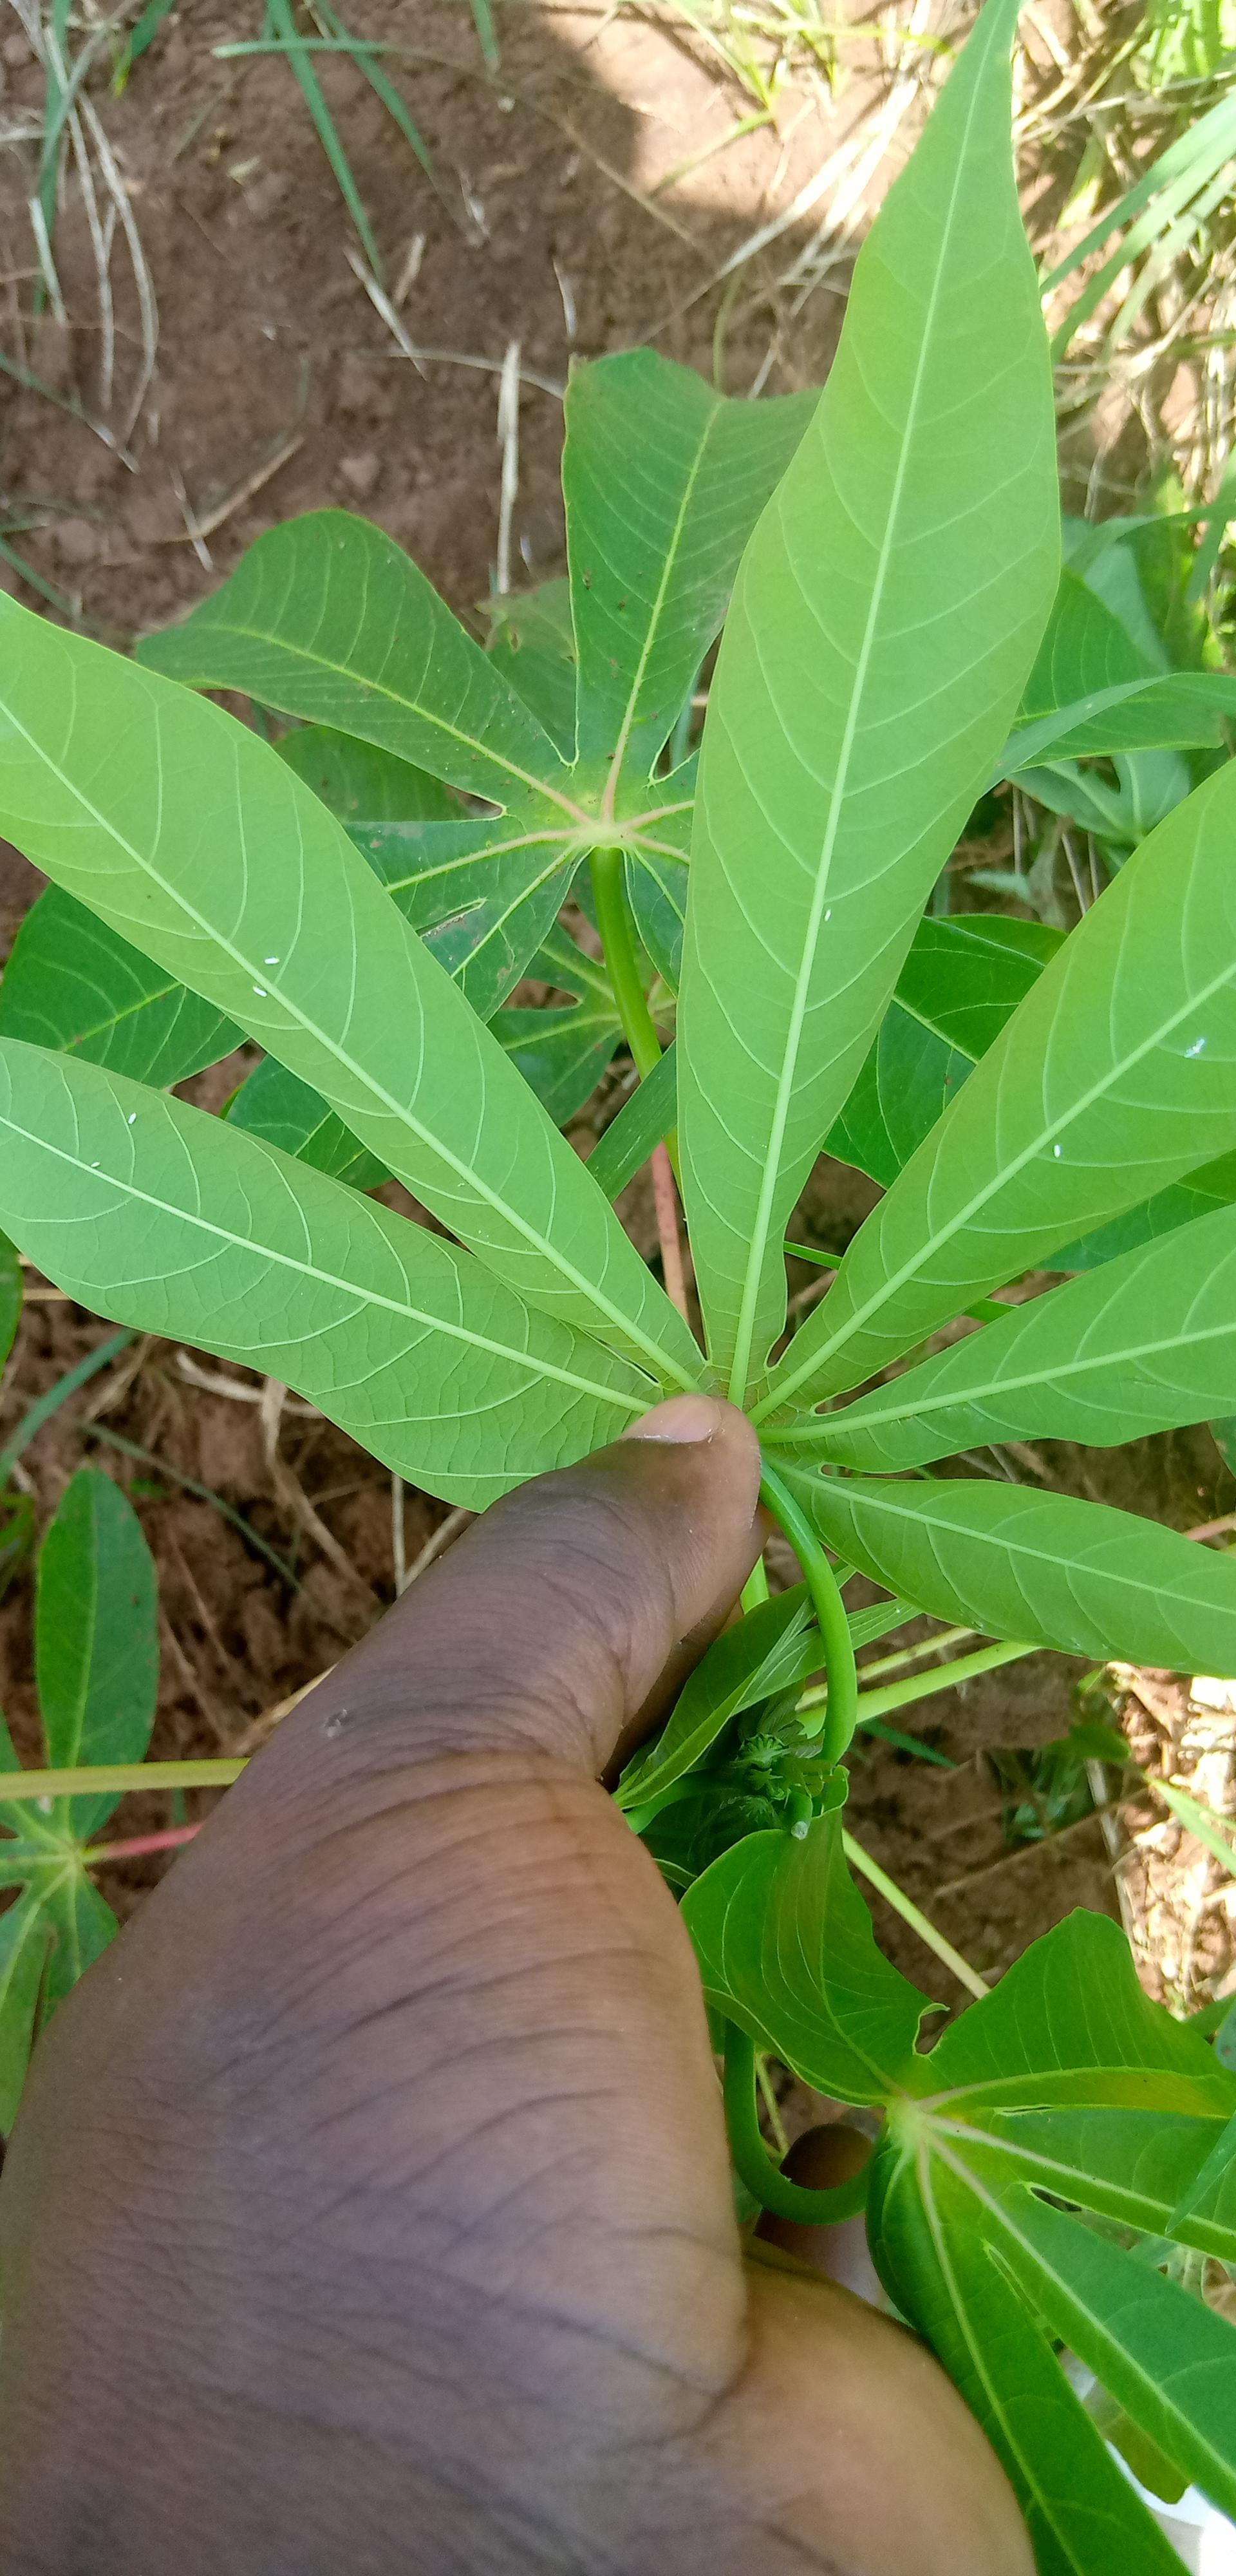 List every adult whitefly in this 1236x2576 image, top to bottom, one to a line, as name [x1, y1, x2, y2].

whitefly [823, 908, 834, 924]
whitefly [263, 955, 280, 967]
whitefly [251, 983, 268, 998]
whitefly [1184, 1037, 1206, 1061]
whitefly [127, 1110, 138, 1126]
whitefly [1051, 1143, 1062, 1160]
whitefly [89, 1160, 102, 1170]